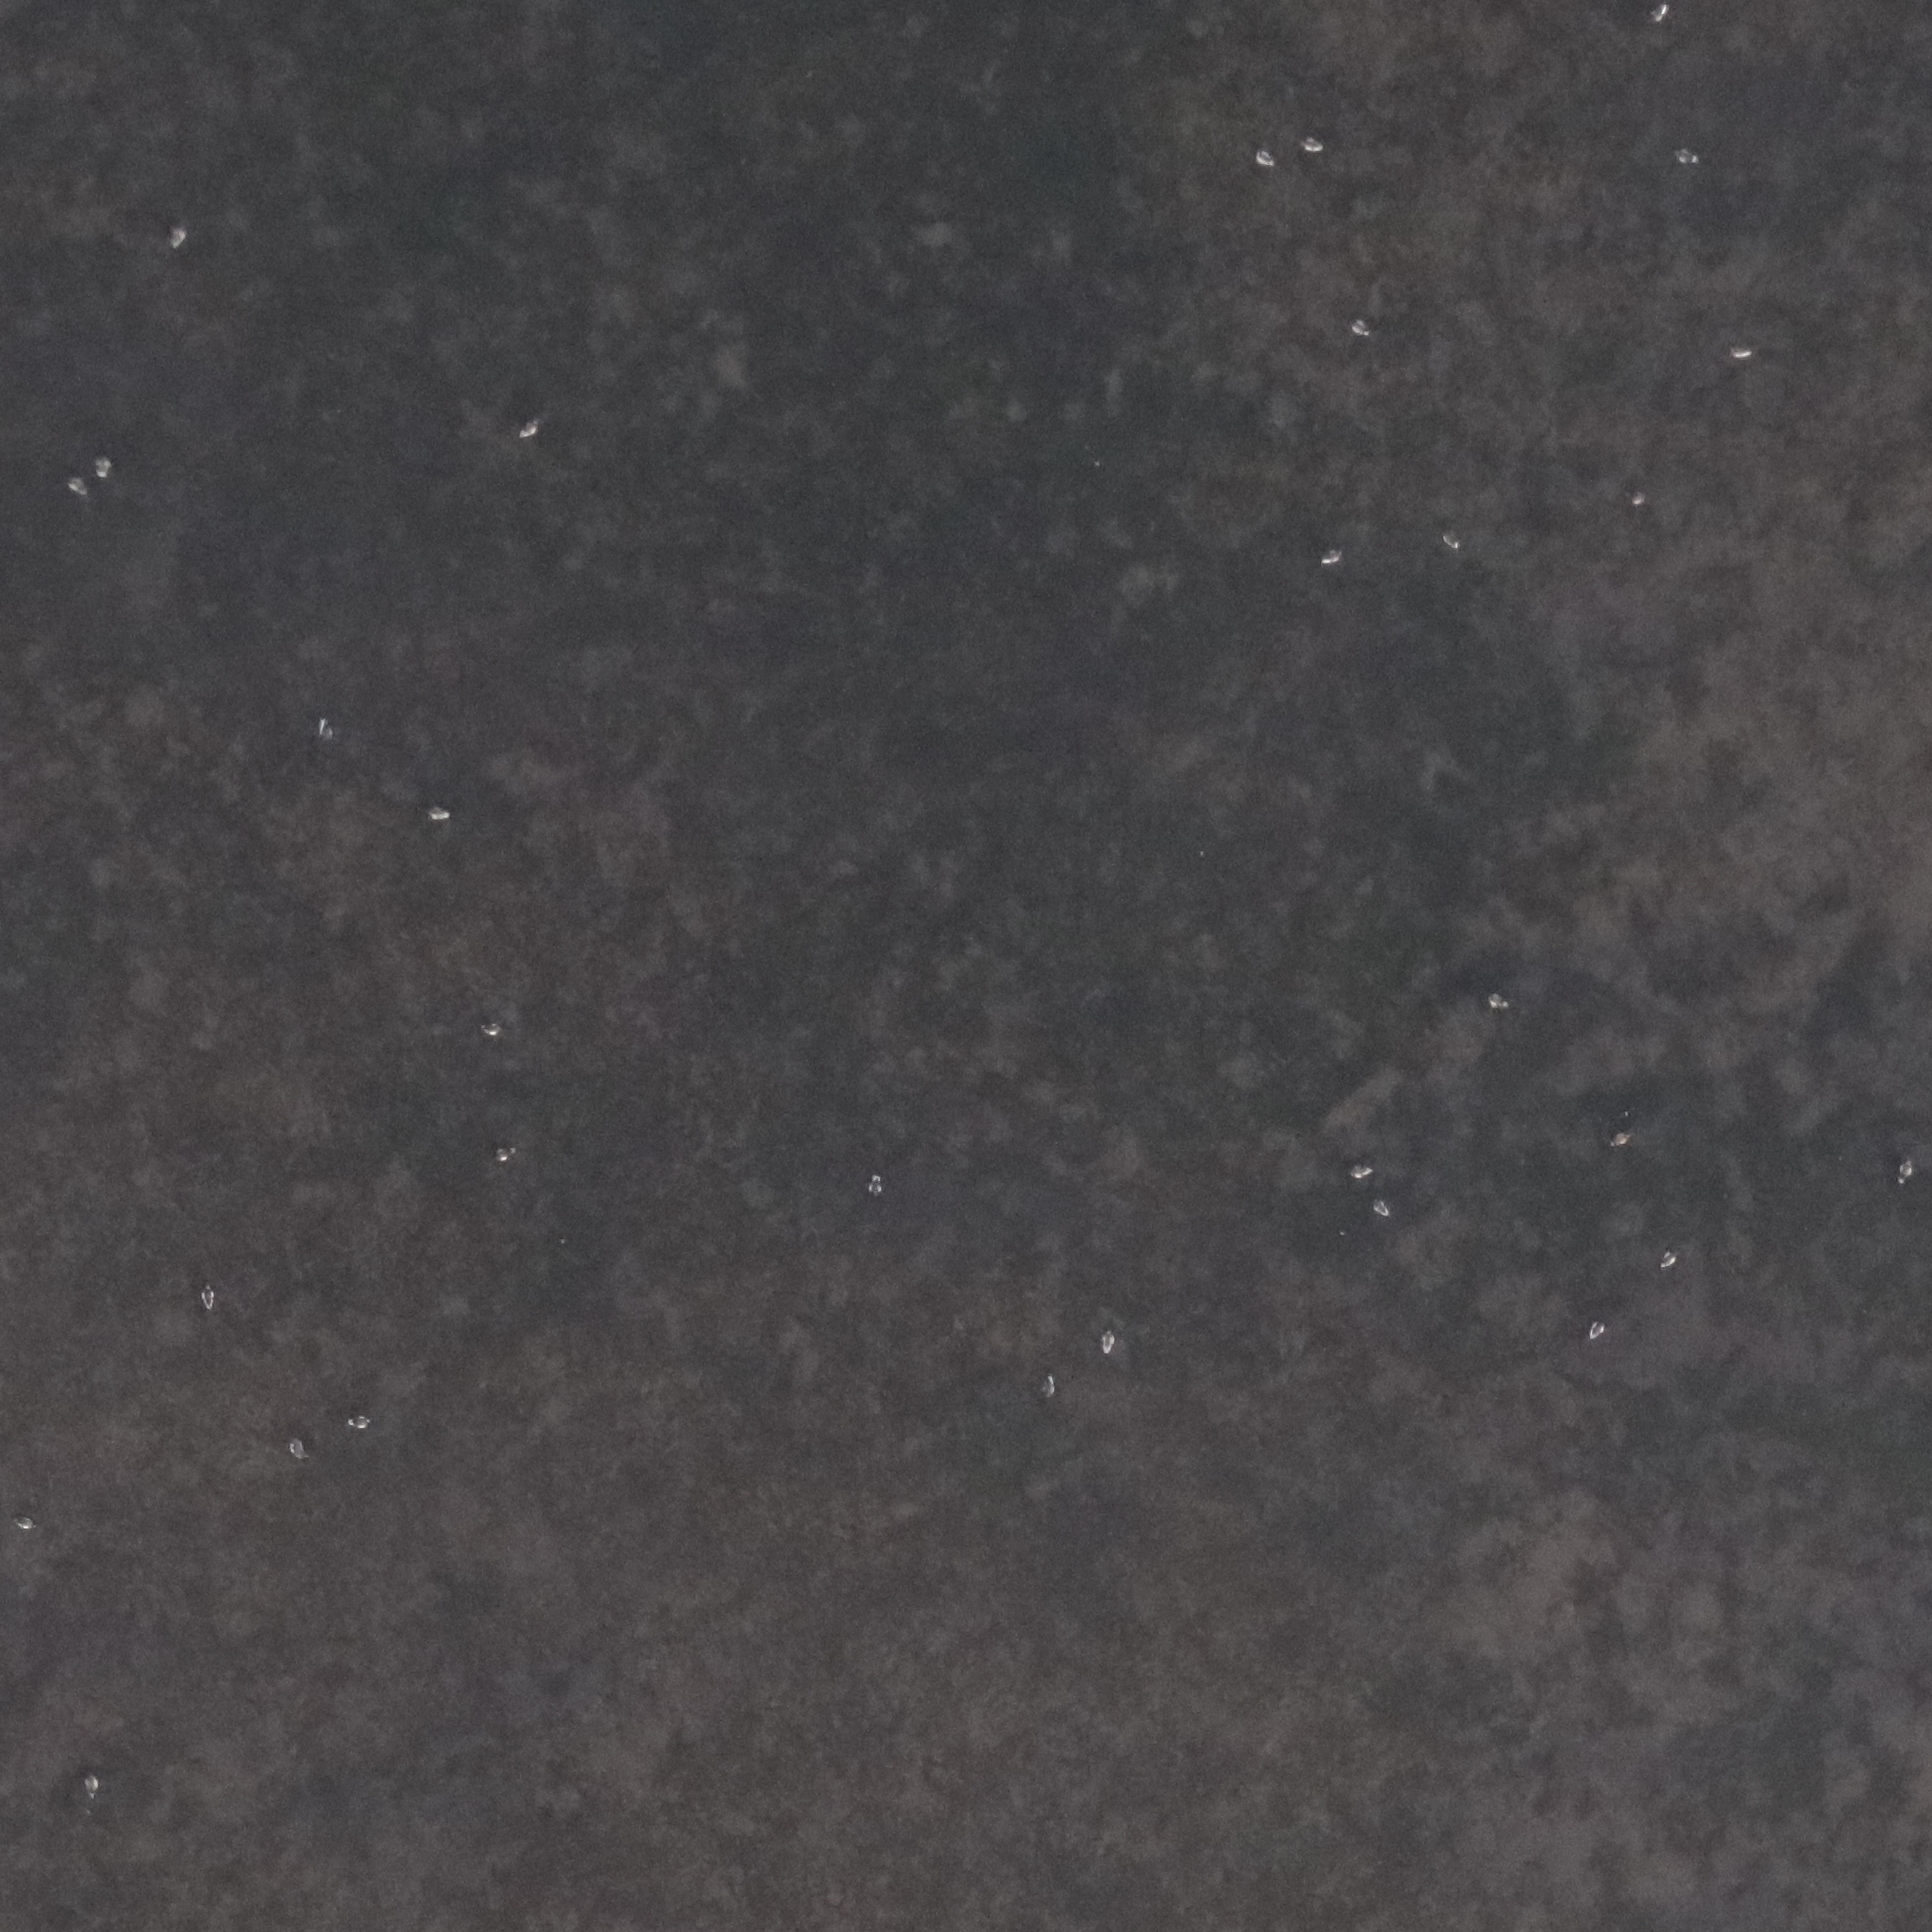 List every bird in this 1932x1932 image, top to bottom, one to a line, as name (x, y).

brant (1656, 9)
brant (1311, 146)
brant (1692, 148)
brant (1265, 157)
brant (181, 238)
brant (1360, 328)
brant (1740, 351)
brant (529, 428)
brant (113, 460)
brant (71, 483)
brant (1638, 499)
brant (1458, 527)
brant (1334, 555)
brant (326, 731)
brant (441, 814)
brant (1498, 1001)
brant (492, 1029)
brant (1617, 1138)
brant (504, 1153)
brant (1360, 1171)
brant (1905, 1171)
brant (876, 1186)
brant (1380, 1208)
brant (1668, 1258)
brant (208, 1297)
brant (1597, 1330)
brant (1106, 1342)
brant (1048, 1386)
brant (360, 1422)
brant (296, 1446)
brant (25, 1522)
brant (92, 1785)